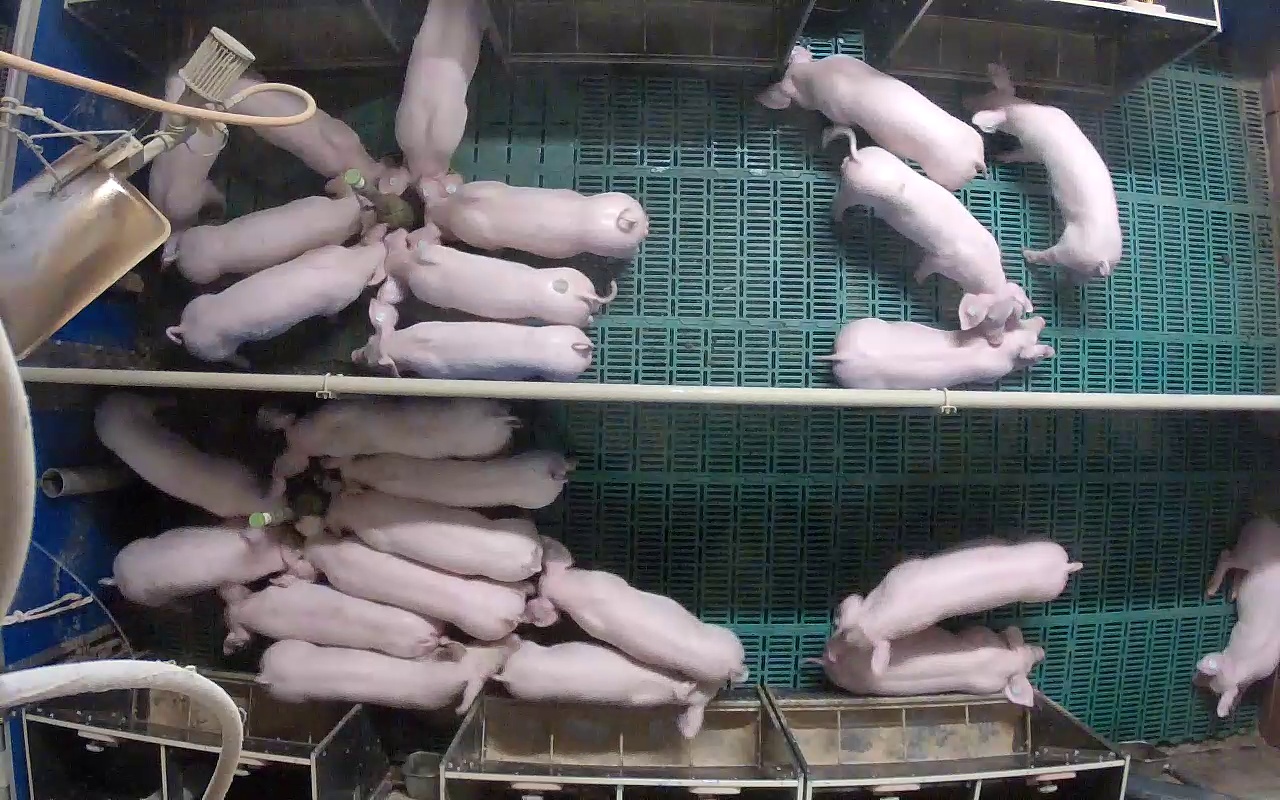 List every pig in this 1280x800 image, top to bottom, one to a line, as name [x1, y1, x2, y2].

pig [381, 1, 508, 198]
pig [756, 46, 989, 192]
pig [147, 58, 228, 274]
pig [962, 62, 1124, 292]
pig [221, 69, 396, 190]
pig [825, 123, 1036, 350]
pig [162, 177, 378, 286]
pig [406, 177, 648, 261]
pig [166, 222, 390, 372]
pig [377, 226, 620, 329]
pig [351, 298, 596, 385]
pig [811, 303, 1056, 390]
pig [94, 389, 298, 528]
pig [256, 395, 523, 480]
pig [319, 449, 579, 510]
pig [312, 475, 544, 585]
pig [1192, 512, 1279, 719]
pig [294, 516, 536, 643]
pig [98, 520, 320, 614]
pig [524, 535, 747, 688]
pig [828, 535, 1085, 676]
pig [216, 579, 448, 659]
pig [798, 623, 1046, 709]
pig [252, 632, 522, 717]
pig [490, 640, 725, 740]